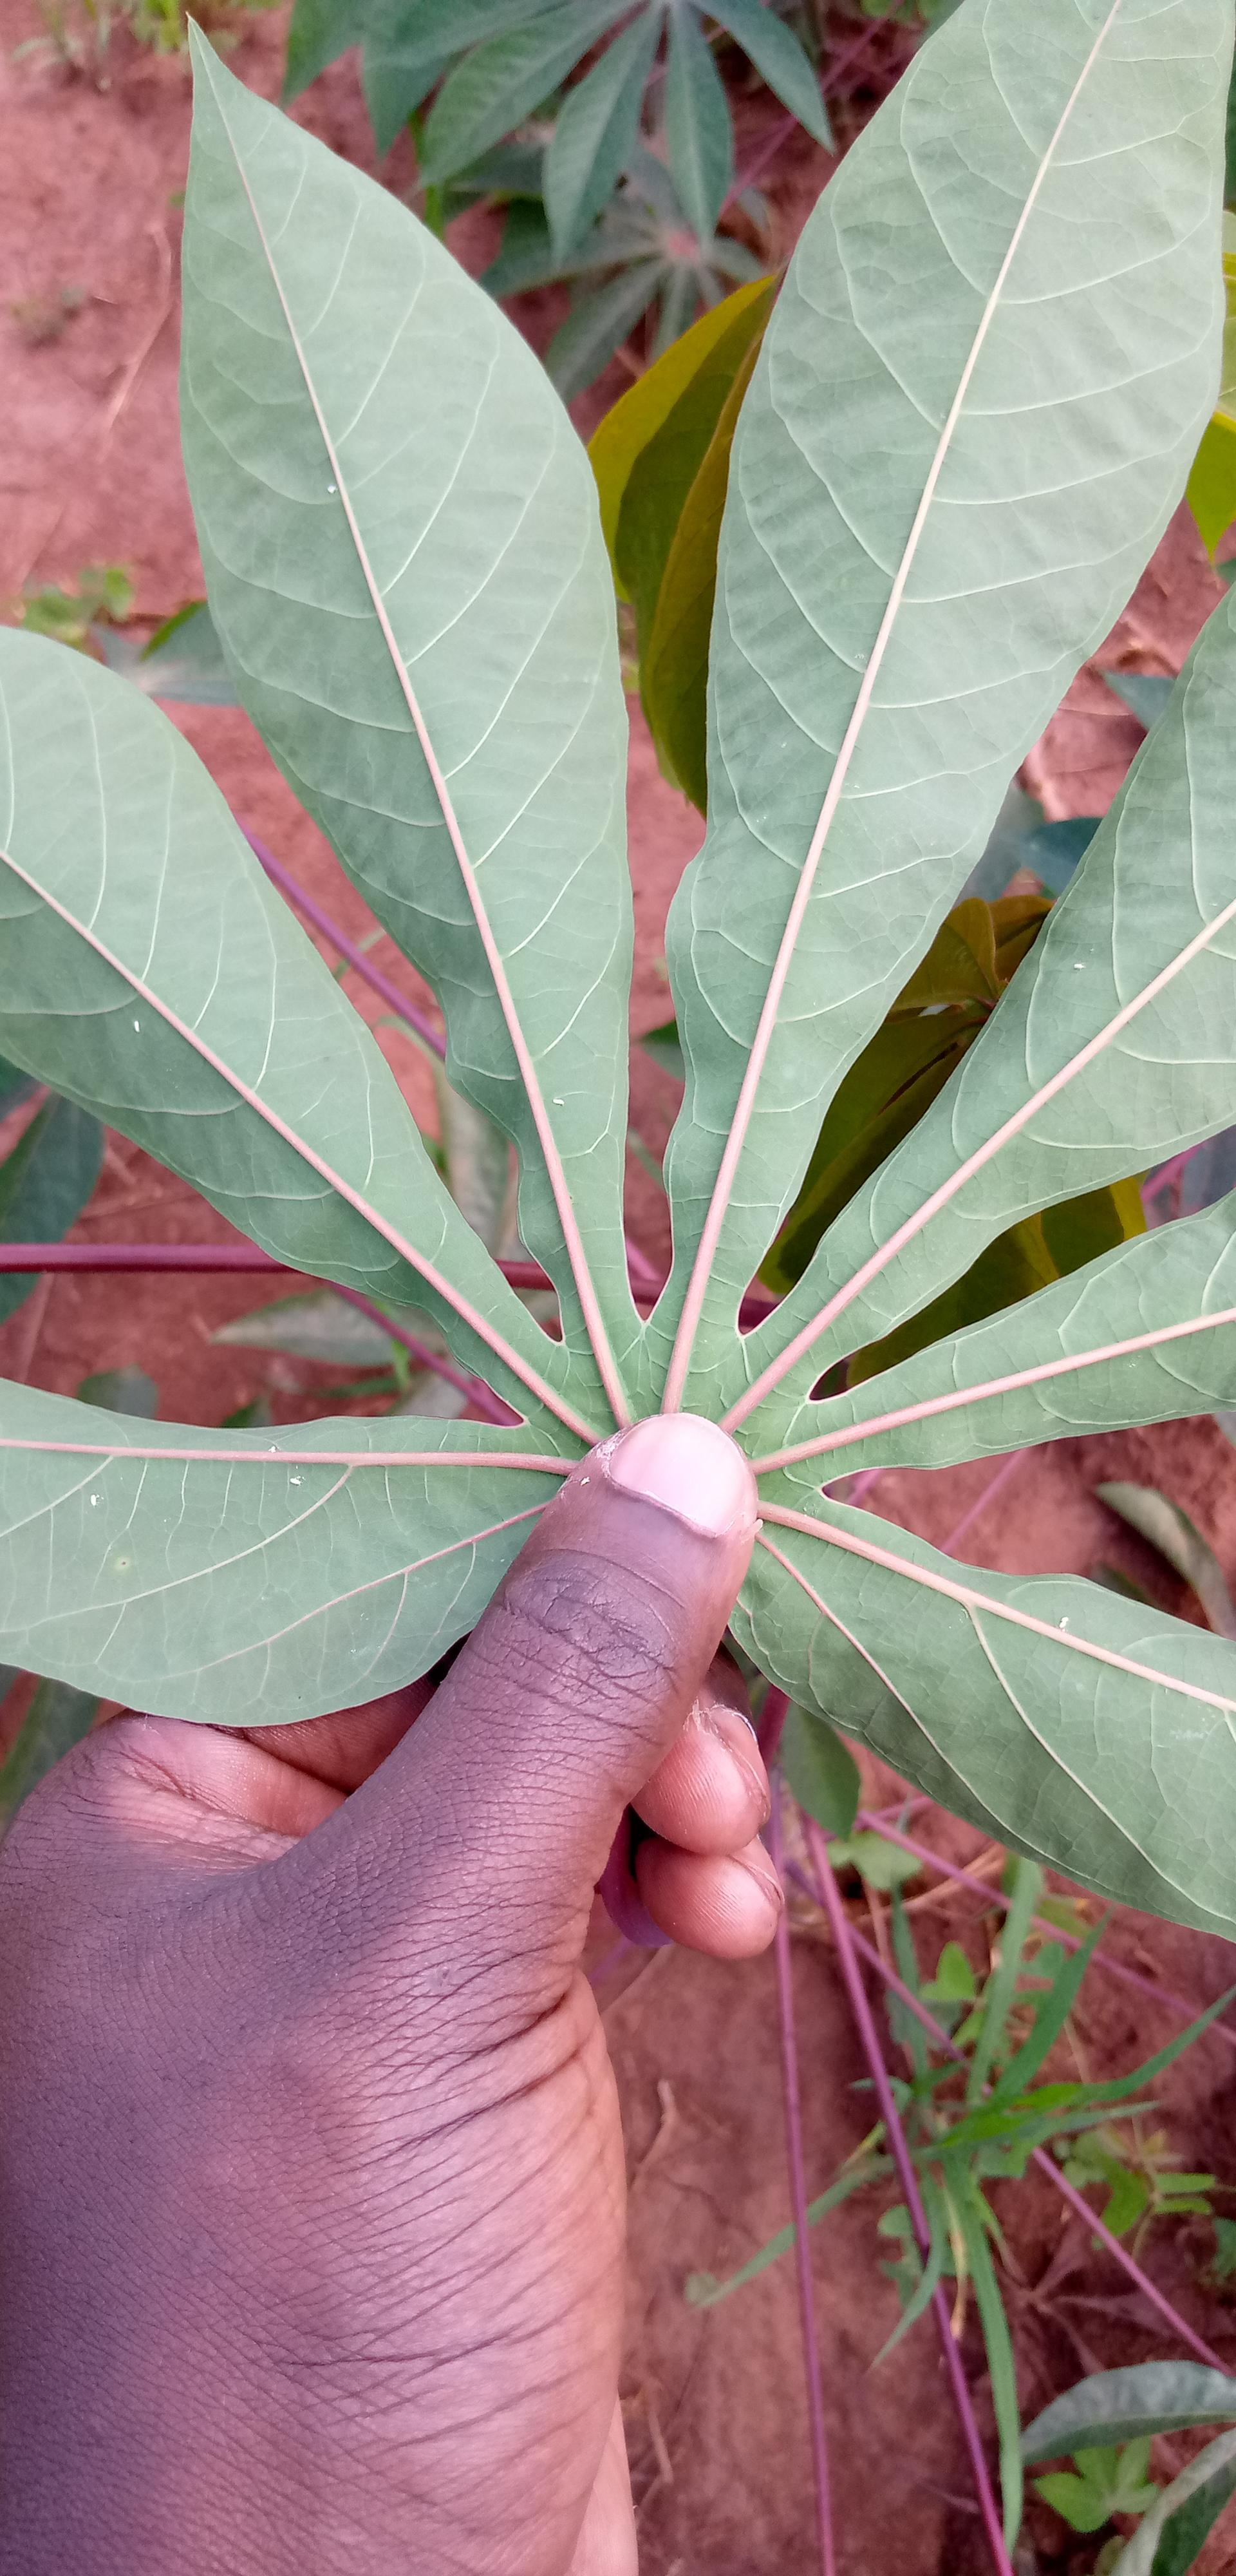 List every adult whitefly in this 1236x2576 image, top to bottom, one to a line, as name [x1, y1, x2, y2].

whitefly [323, 482, 337, 497]
whitefly [1071, 959, 1085, 973]
whitefly [131, 1018, 142, 1033]
whitefly [550, 1095, 568, 1104]
whitefly [266, 1443, 280, 1454]
whitefly [286, 1473, 304, 1488]
whitefly [86, 1493, 103, 1514]
whitefly [1056, 1613, 1076, 1633]